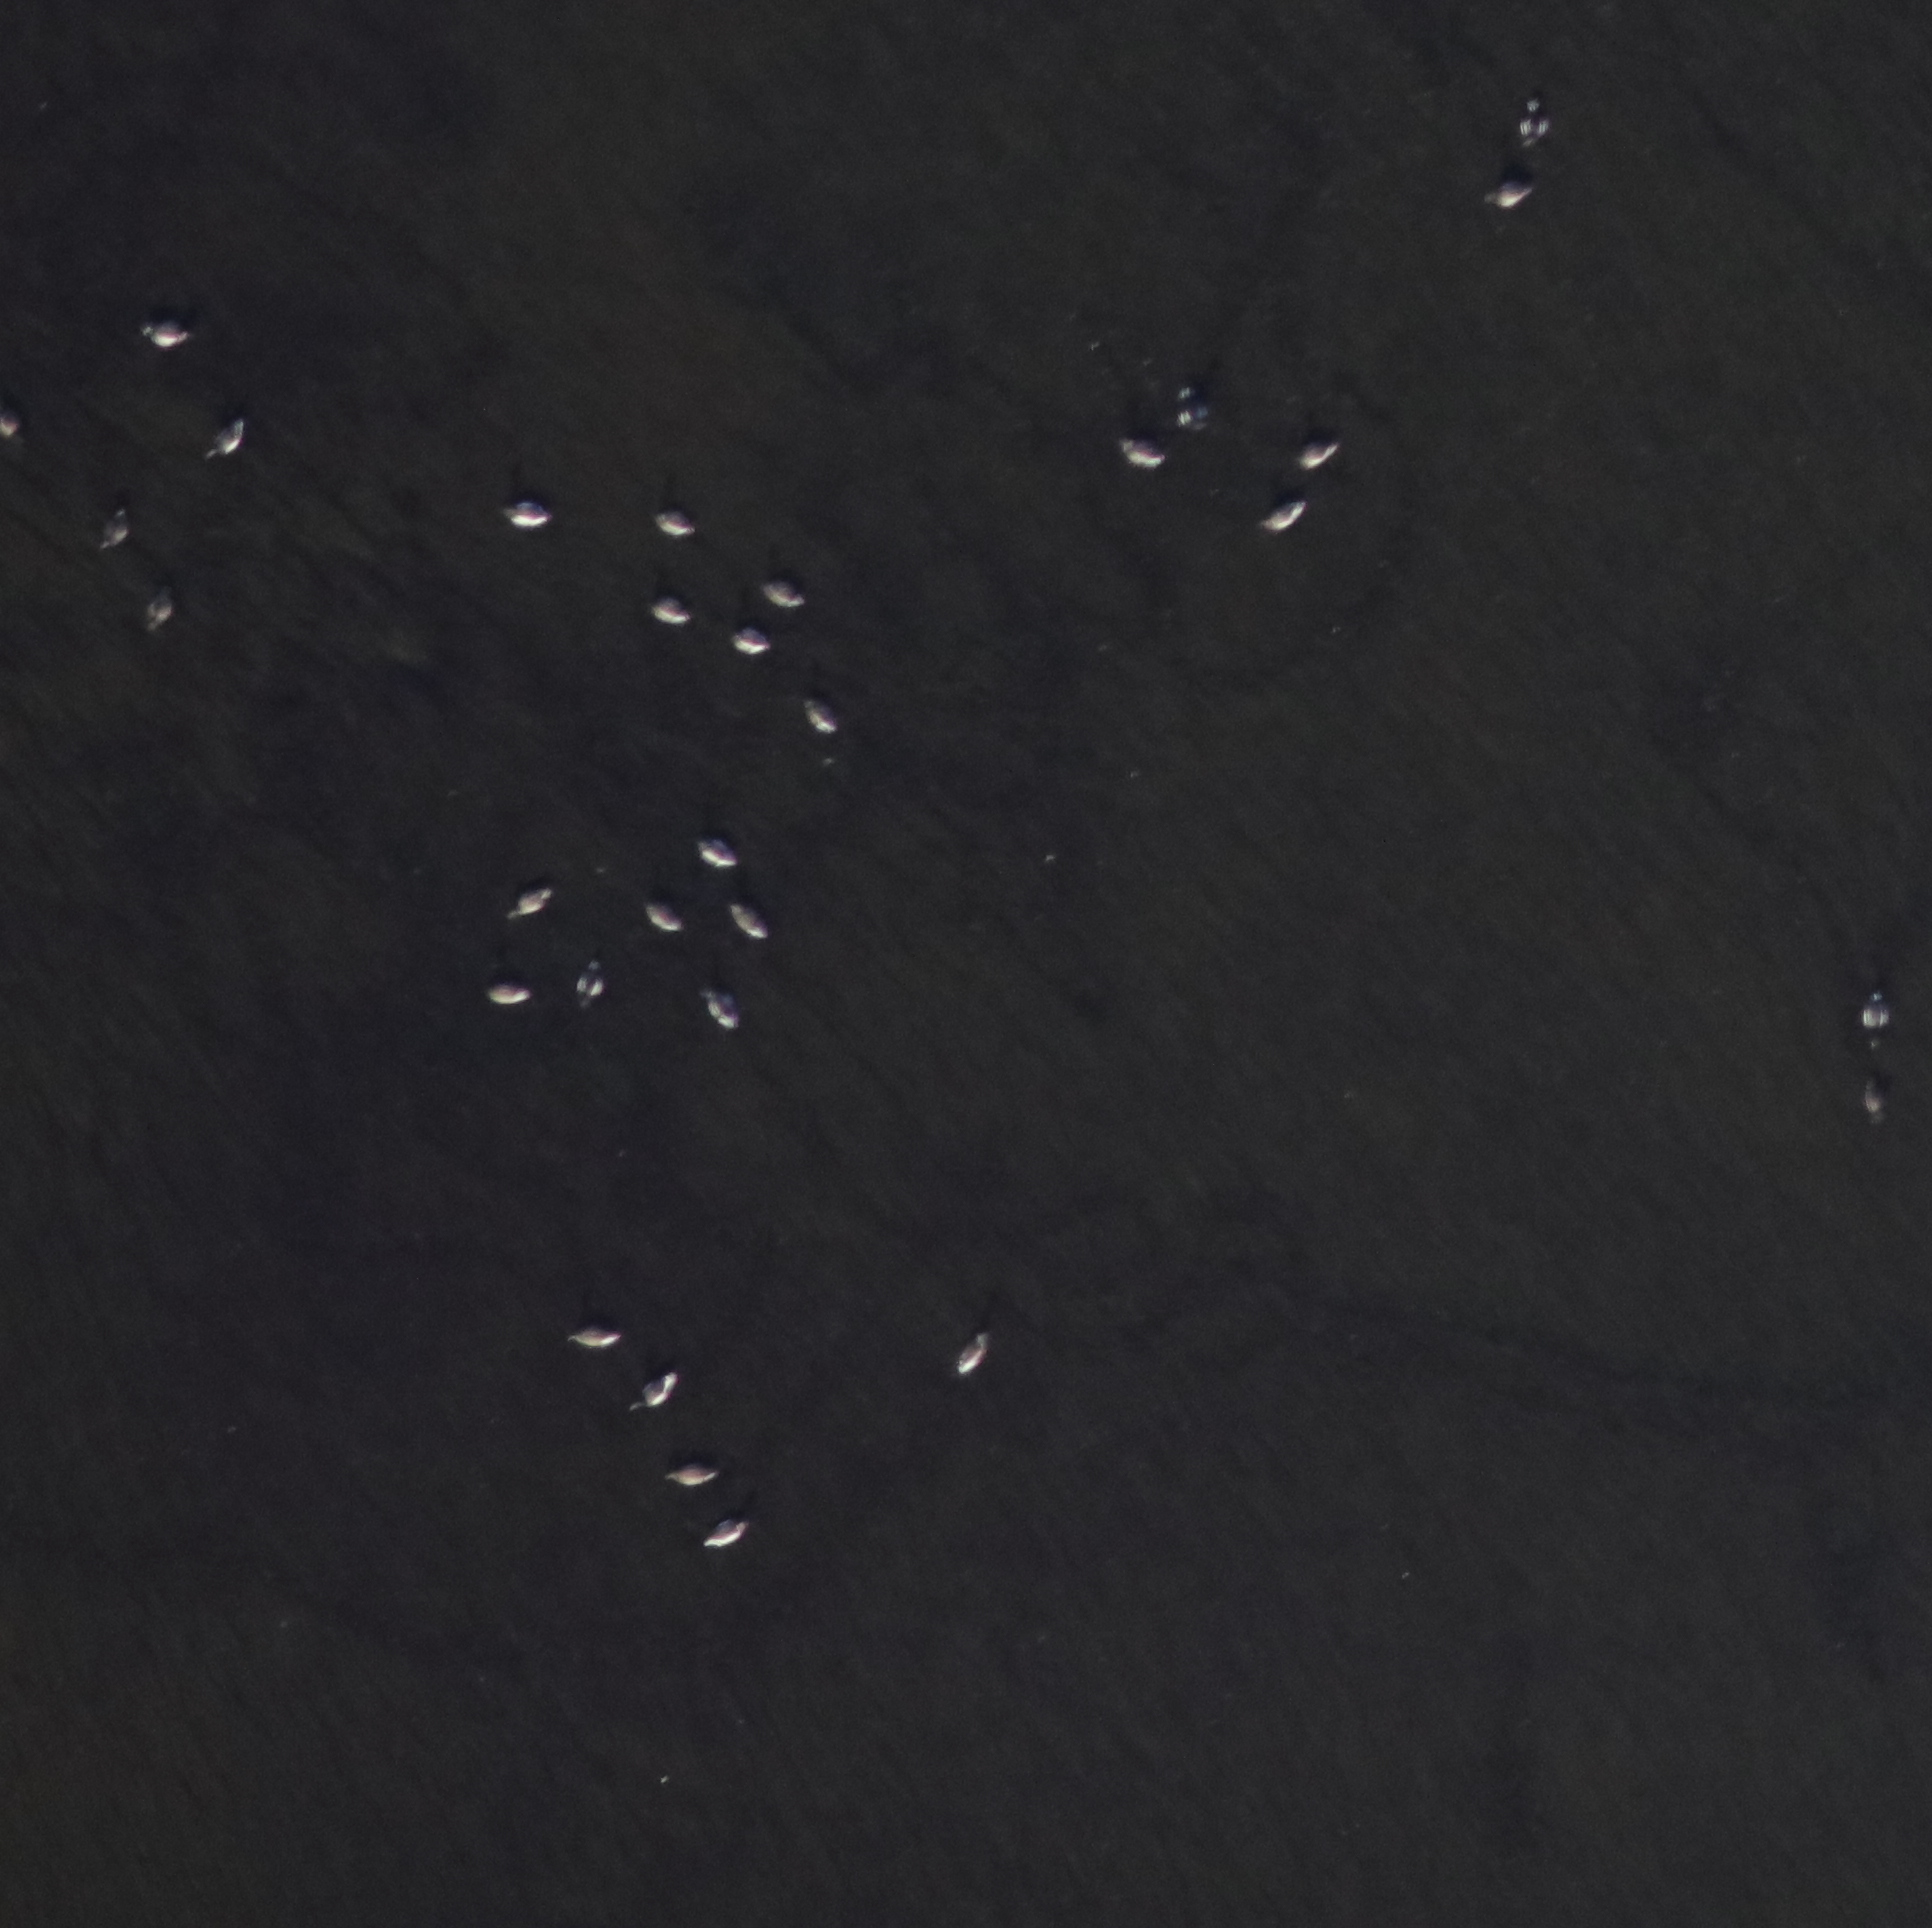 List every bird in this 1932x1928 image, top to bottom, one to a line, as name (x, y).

brant (1540, 122)
brant (1510, 193)
brant (169, 336)
brant (1201, 403)
brant (226, 437)
brant (1150, 450)
brant (1312, 458)
brant (1284, 509)
brant (528, 515)
brant (673, 528)
brant (114, 529)
brant (784, 602)
brant (673, 603)
brant (165, 608)
brant (751, 635)
brant (827, 709)
brant (719, 852)
brant (533, 900)
brant (750, 914)
brant (662, 918)
brant (594, 984)
brant (509, 988)
brant (719, 1006)
brant (1877, 1013)
brant (1872, 1095)
brant (586, 1337)
brant (973, 1355)
brant (656, 1389)
brant (693, 1472)
brant (725, 1532)